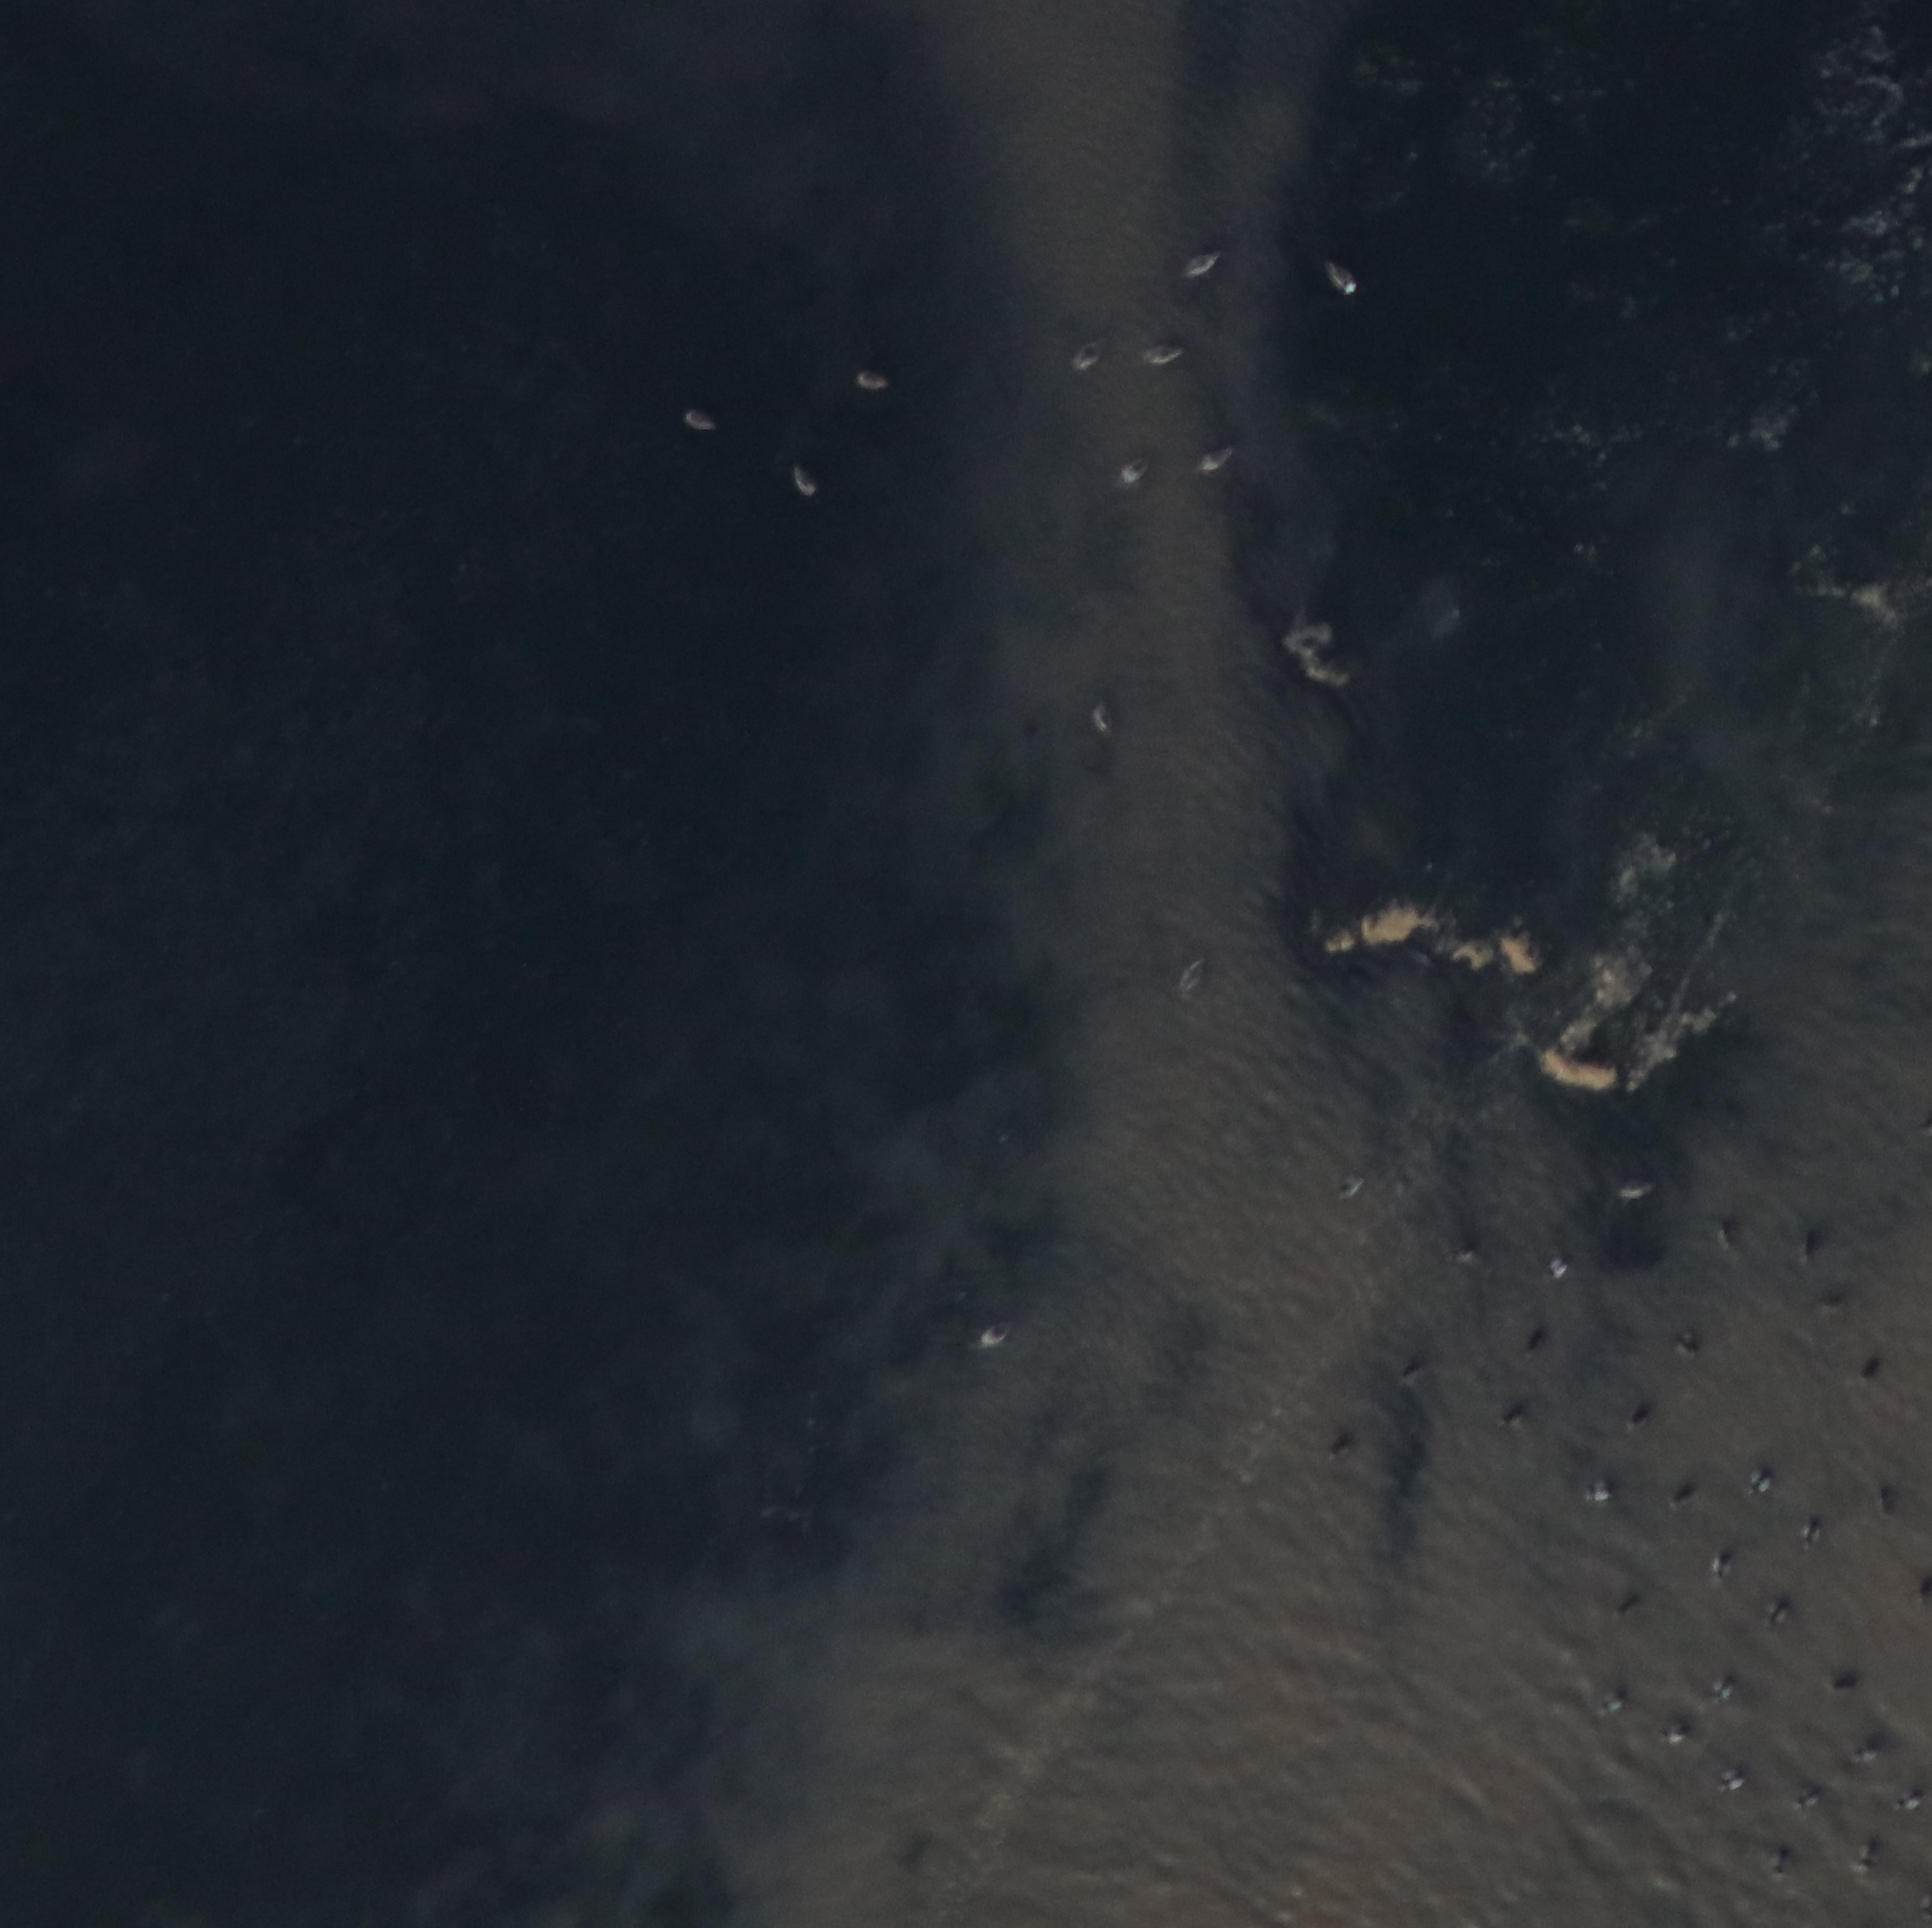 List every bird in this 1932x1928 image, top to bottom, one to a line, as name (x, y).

other bird (1203, 262)
other bird (1342, 280)
other bird (1092, 347)
other bird (1160, 355)
other bird (867, 383)
other bird (695, 422)
other bird (1216, 463)
other bird (1132, 474)
other bird (805, 483)
other bird (1103, 717)
other bird (1193, 976)
other bird (1353, 1184)
other bird (1629, 1184)
other bird (1723, 1233)
other bird (1471, 1252)
other bird (1807, 1252)
brant (1556, 1264)
other bird (1835, 1304)
other bird (997, 1331)
other bird (1537, 1344)
other bird (1865, 1361)
other bird (1415, 1369)
other bird (1514, 1410)
other bird (1634, 1419)
other bird (1346, 1454)
brant (1761, 1486)
brant (1605, 1489)
other bird (1684, 1492)
other bird (1888, 1500)
brant (1809, 1532)
brant (1724, 1559)
other bird (1927, 1585)
other bird (1631, 1605)
brant (1779, 1616)
other bird (1847, 1681)
brant (1727, 1686)
brant (1611, 1707)
brant (1681, 1731)
brant (1875, 1755)
brant (1730, 1779)
brant (1810, 1797)
brant (1916, 1803)
brant (1865, 1853)
brant (1779, 1858)
brant (1931, 1907)